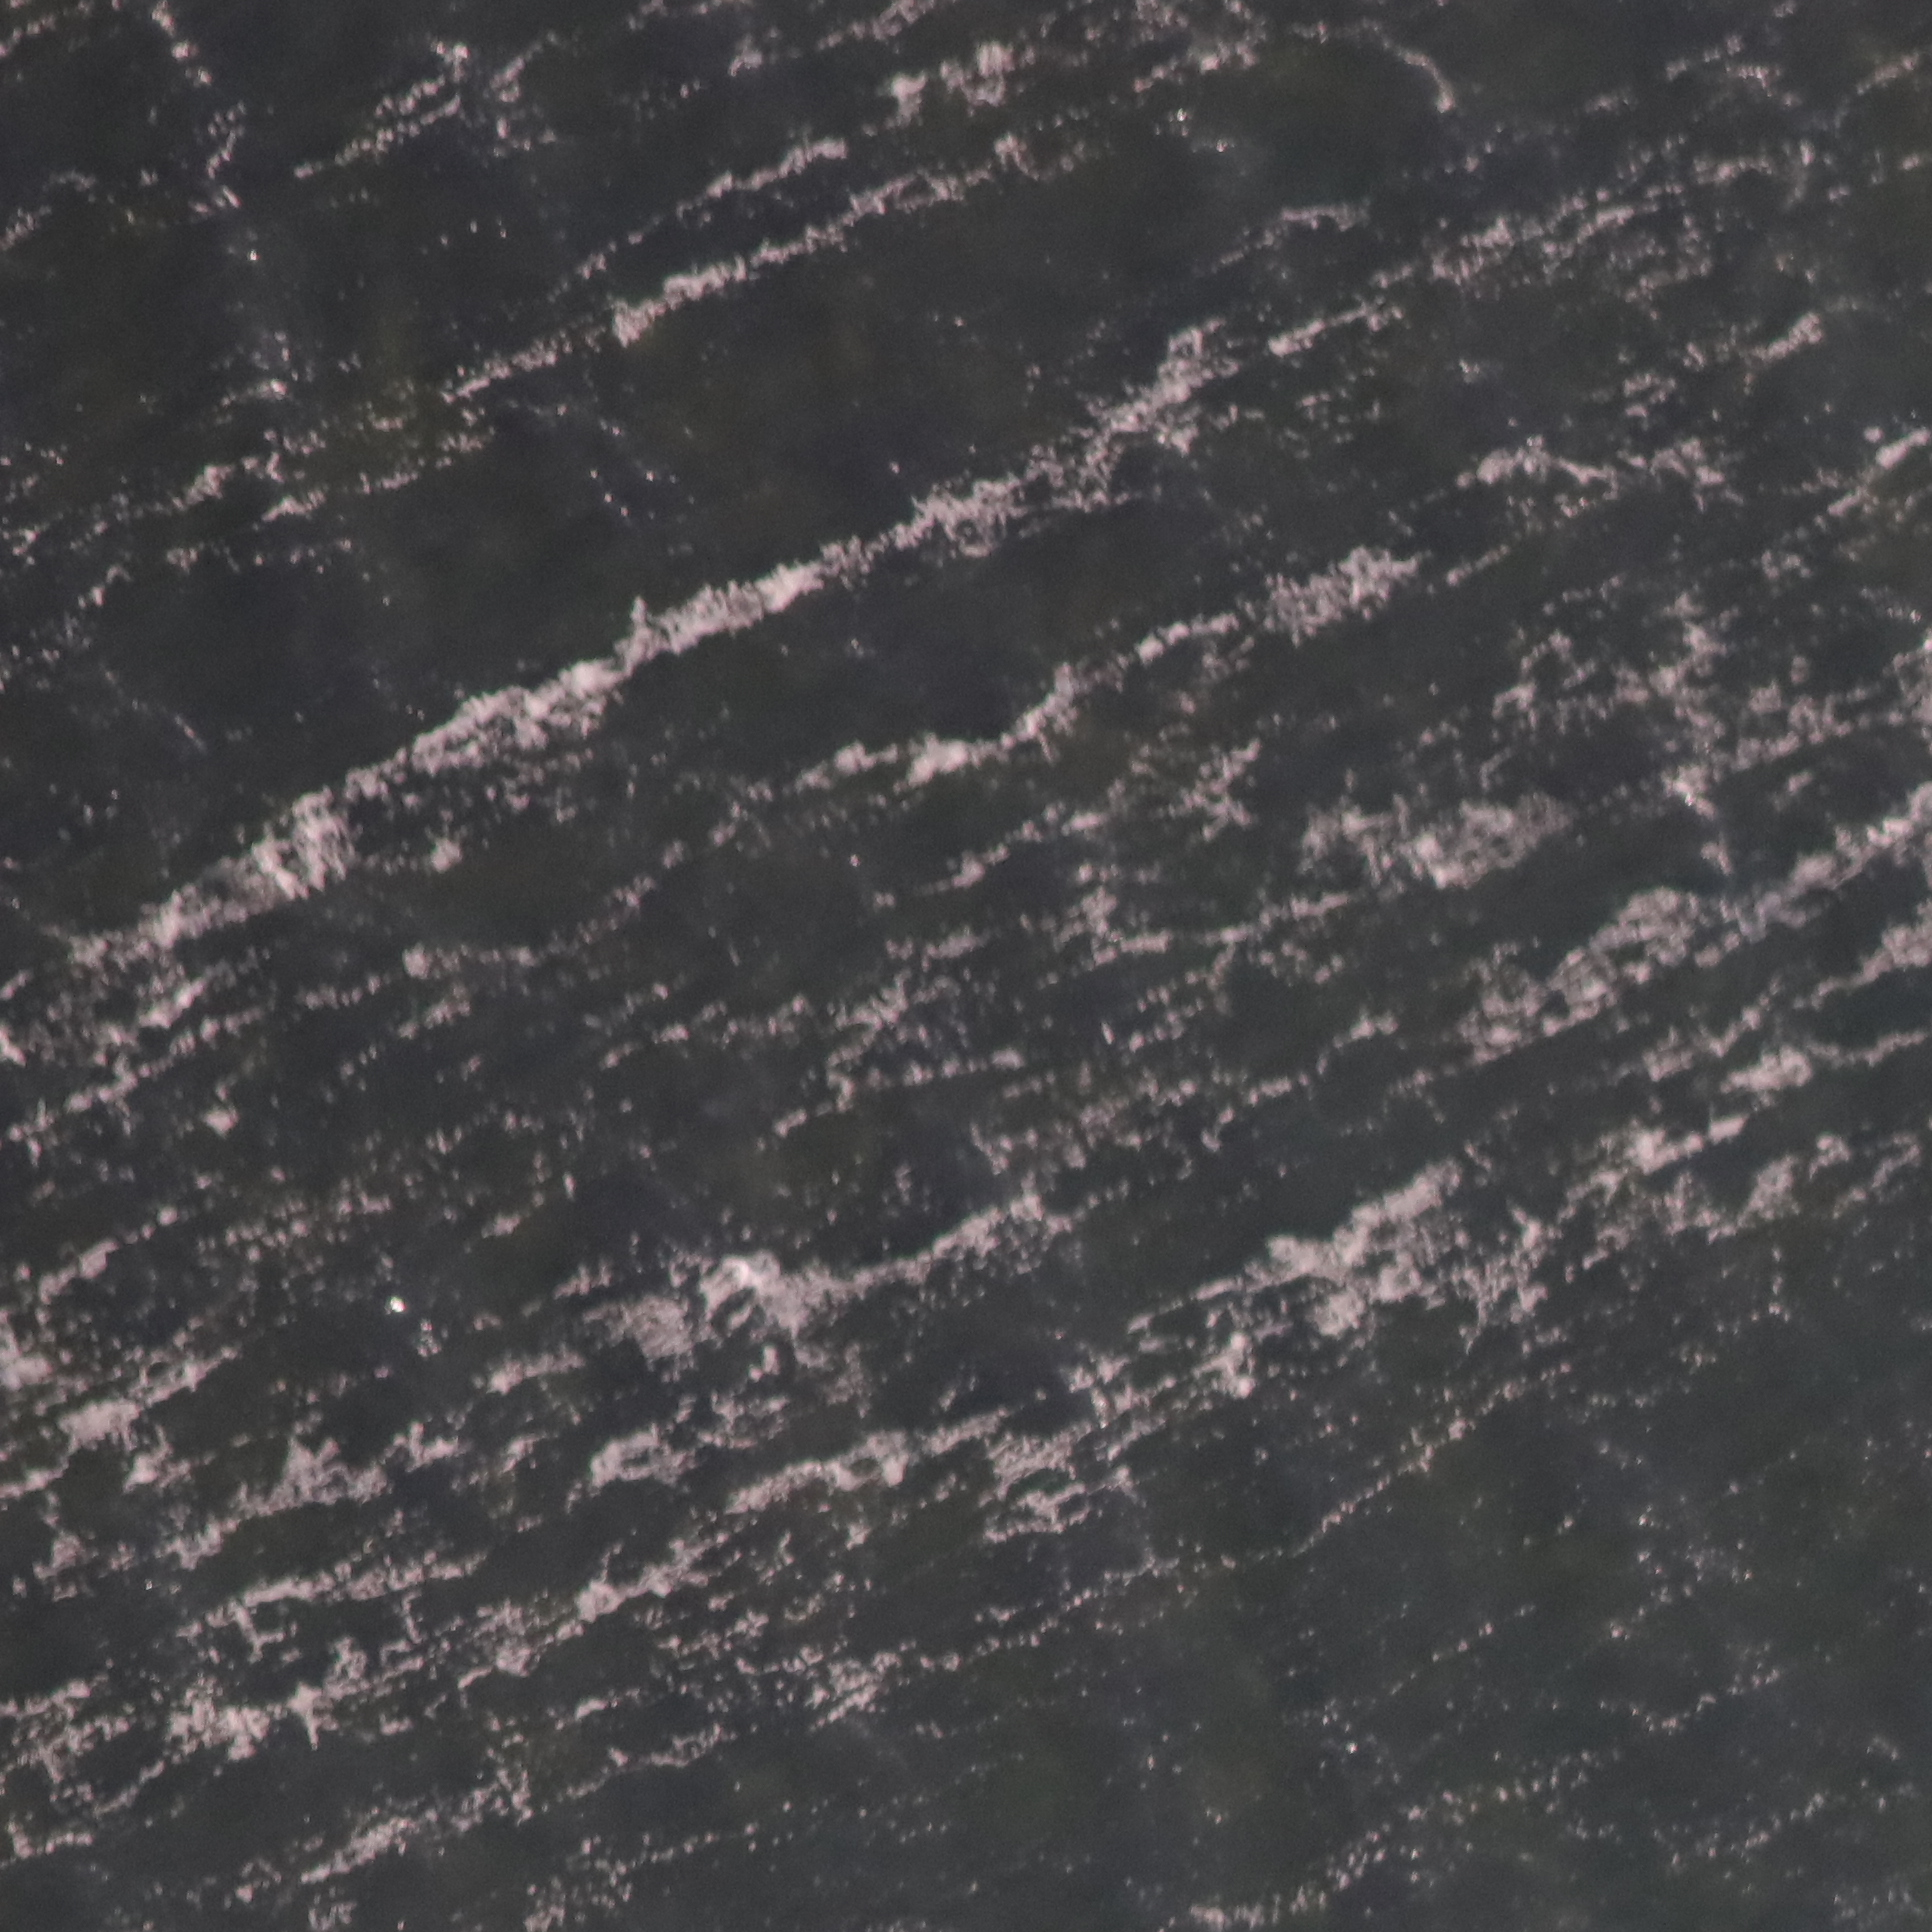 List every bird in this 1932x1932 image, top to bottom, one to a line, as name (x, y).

None